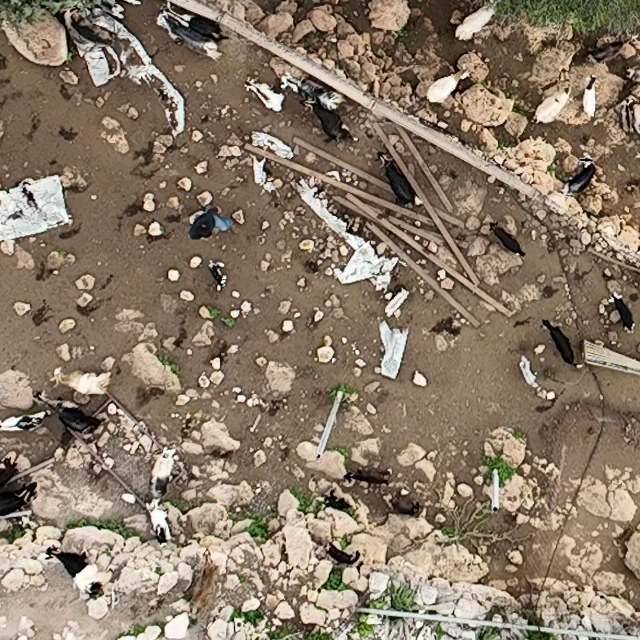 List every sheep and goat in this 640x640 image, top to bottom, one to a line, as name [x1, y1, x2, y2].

goat [456, 0, 498, 40]
goat [97, 1, 126, 18]
goat [161, 2, 223, 36]
goat [64, 12, 113, 47]
goat [155, 12, 221, 58]
goat [591, 33, 639, 60]
goat [426, 65, 469, 104]
goat [623, 65, 639, 88]
goat [278, 72, 345, 107]
goat [244, 76, 284, 111]
goat [582, 76, 597, 119]
goat [529, 84, 572, 126]
goat [301, 98, 356, 143]
goat [619, 100, 634, 133]
goat [375, 151, 418, 204]
goat [567, 154, 597, 194]
goat [205, 260, 228, 293]
goat [610, 292, 638, 333]
goat [542, 319, 576, 366]
goat [518, 354, 537, 387]
goat [53, 366, 111, 393]
goat [31, 390, 104, 433]
goat [0, 411, 50, 436]
goat [145, 446, 176, 509]
goat [0, 460, 17, 487]
goat [340, 469, 390, 483]
goat [0, 481, 38, 515]
goat [395, 489, 422, 514]
goat [146, 499, 173, 545]
goat [323, 541, 363, 562]
goat [45, 546, 114, 595]
goat [186, 549, 216, 608]